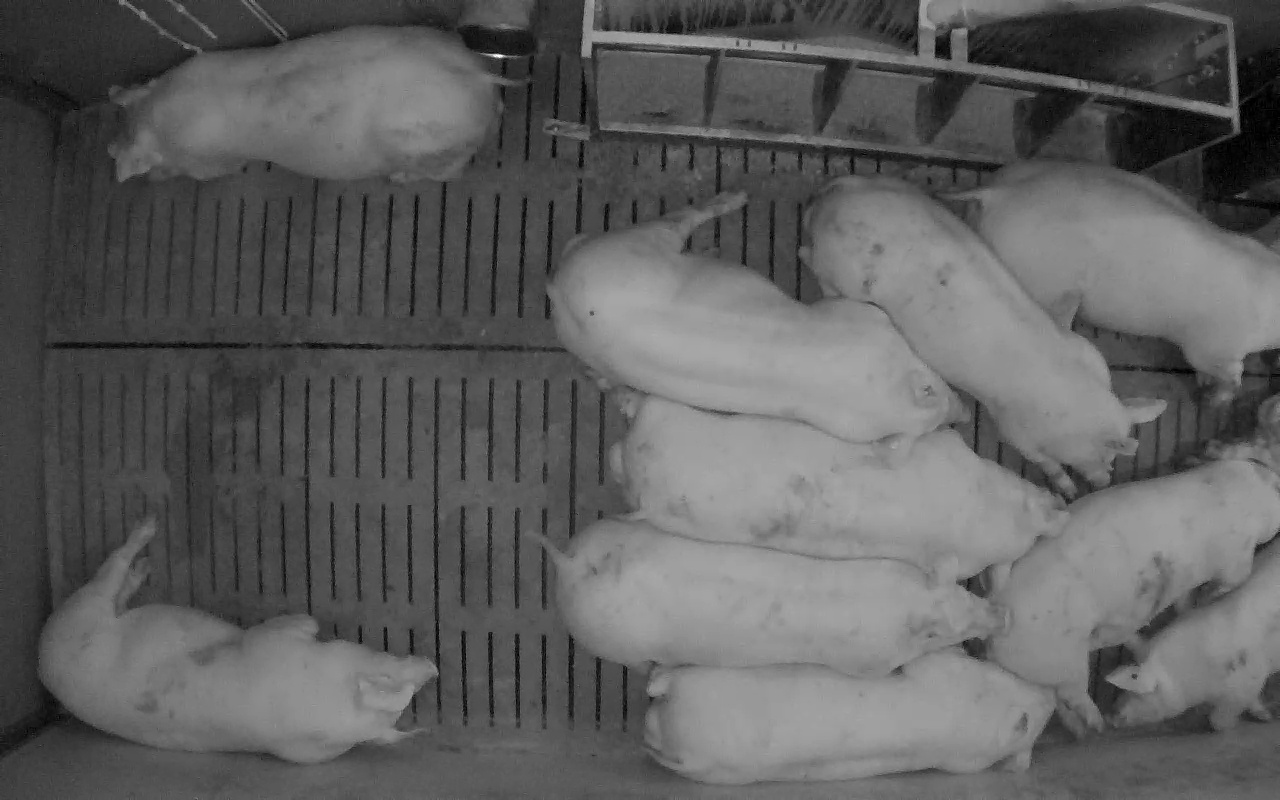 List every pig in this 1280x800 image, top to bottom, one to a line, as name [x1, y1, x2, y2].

pig [104, 25, 533, 187]
pig [935, 163, 1279, 409]
pig [796, 174, 1170, 502]
pig [542, 188, 974, 471]
pig [577, 366, 1073, 595]
pig [977, 460, 1279, 742]
pig [35, 514, 437, 766]
pig [523, 519, 1013, 678]
pig [1104, 538, 1277, 732]
pig [637, 645, 1059, 787]